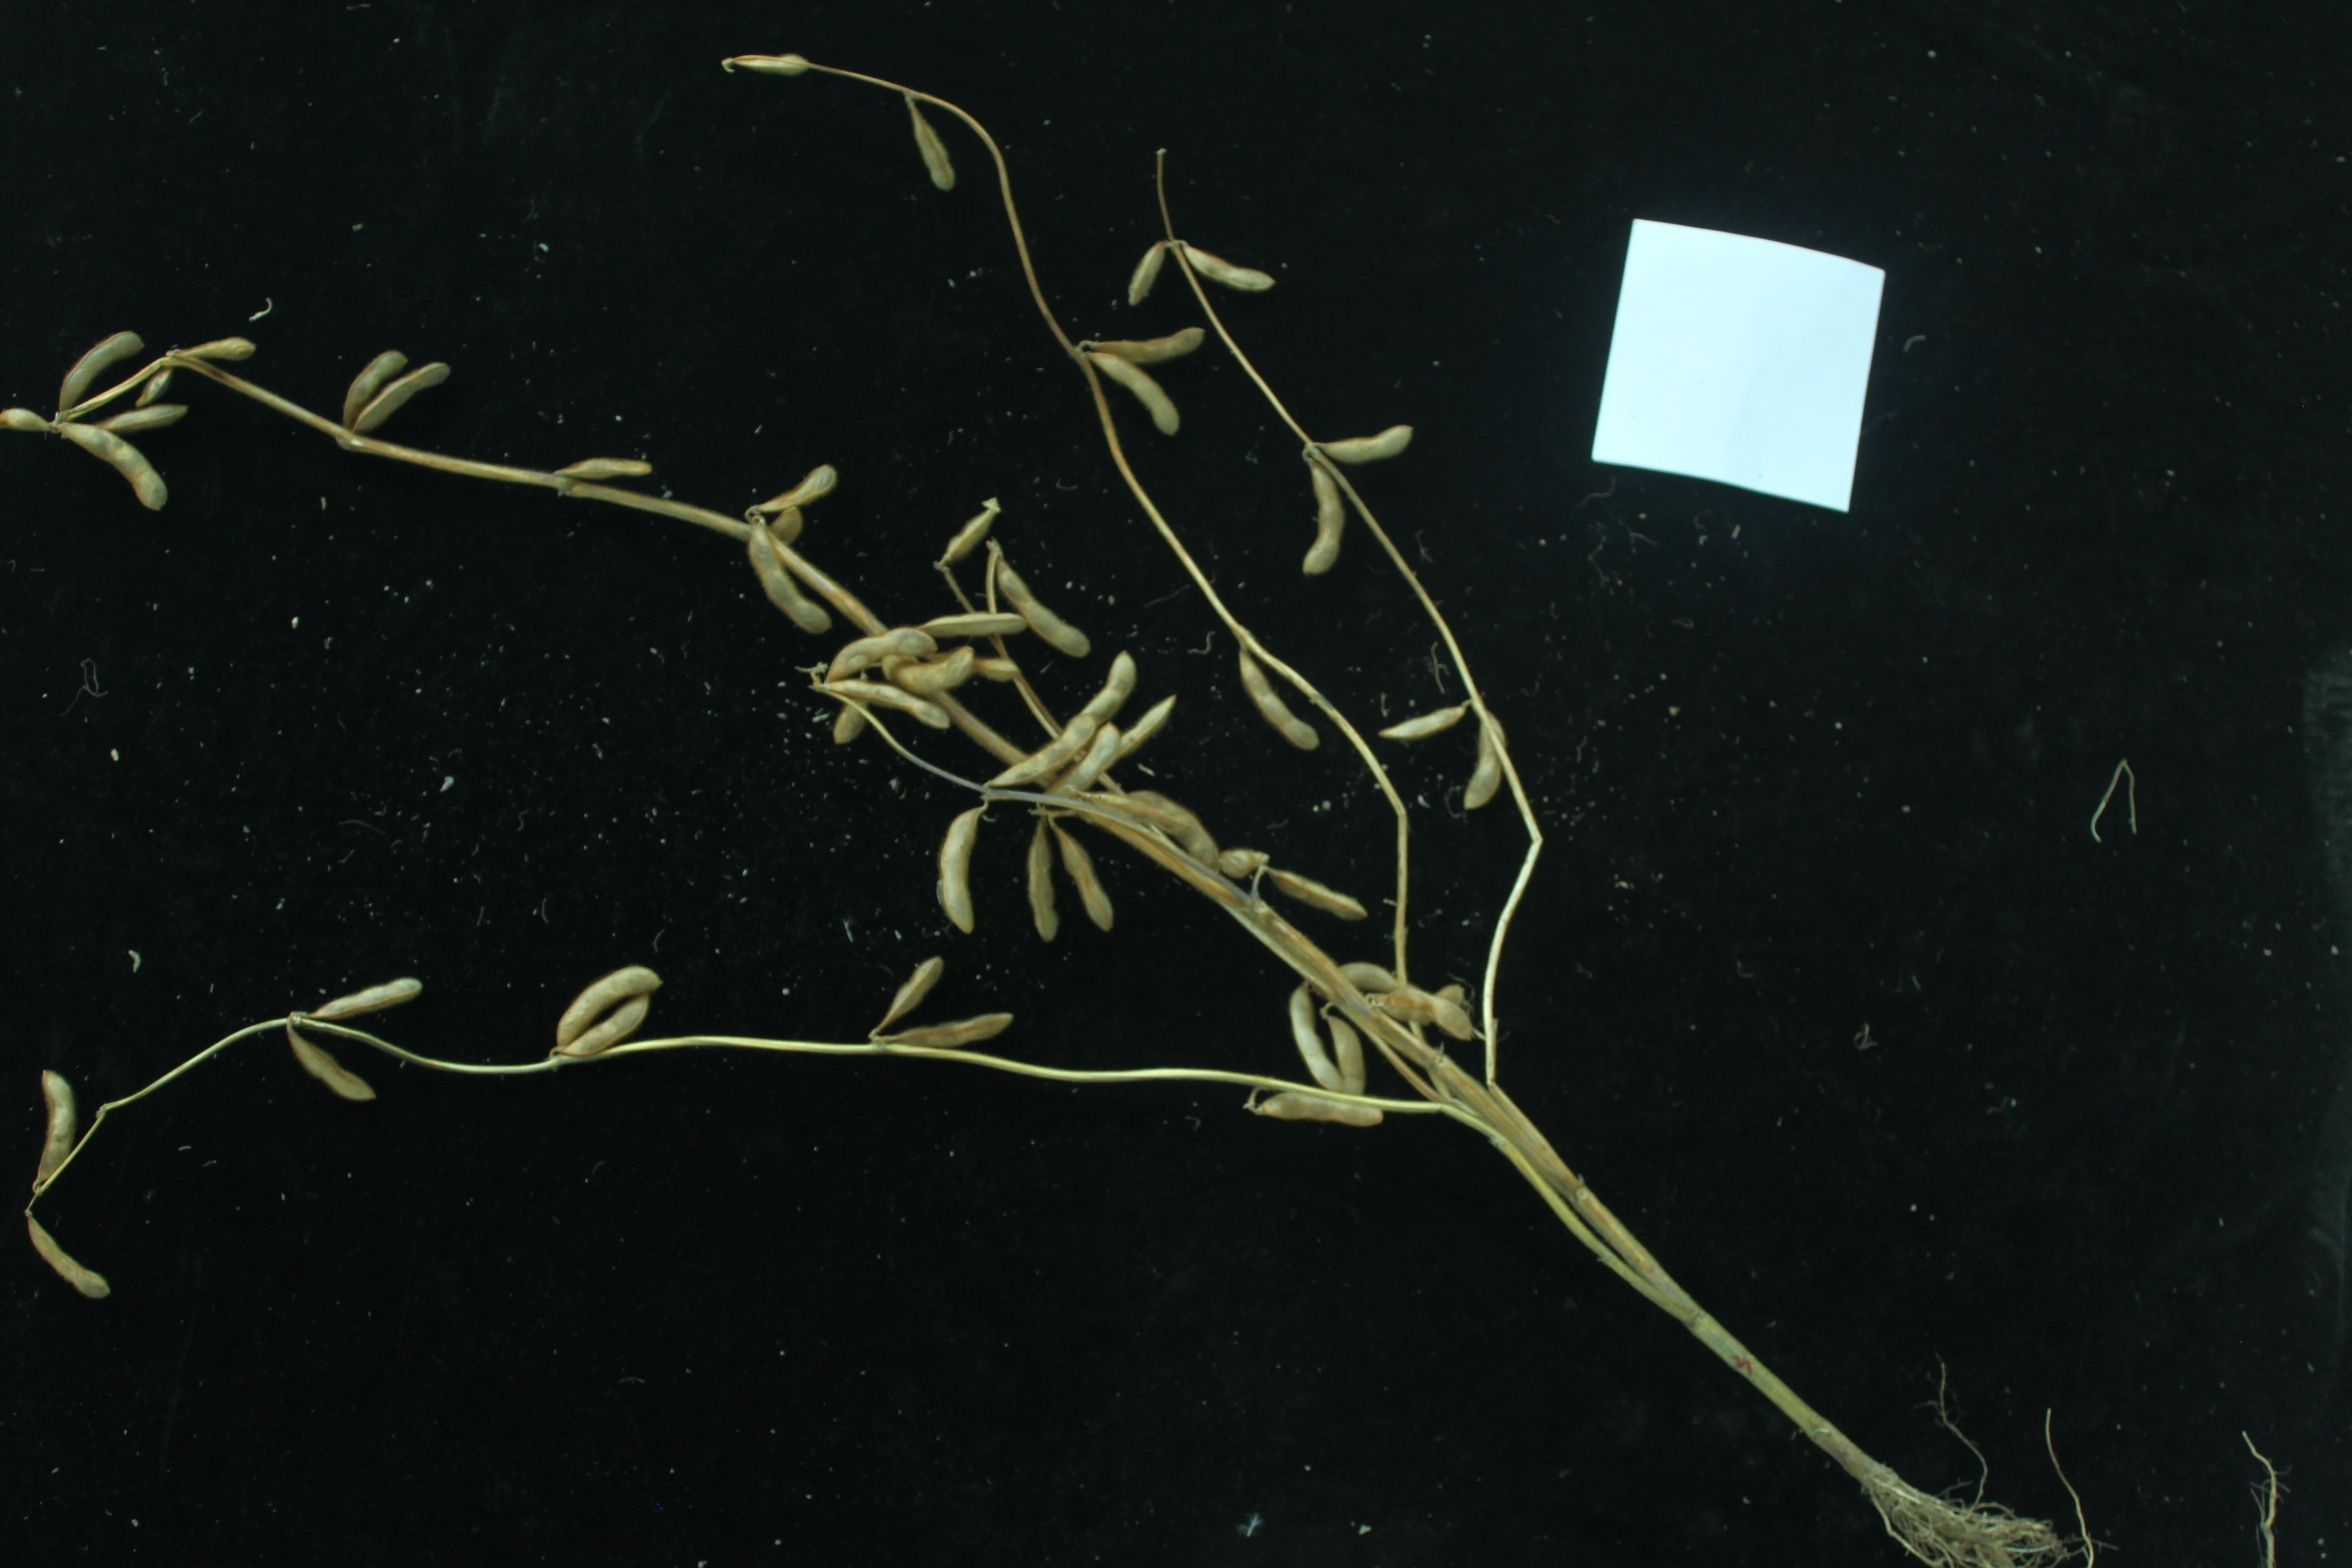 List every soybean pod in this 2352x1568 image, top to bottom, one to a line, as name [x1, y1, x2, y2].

soybean pod [721, 56, 813, 78]
soybean pod [907, 106, 954, 193]
soybean pod [1182, 242, 1274, 293]
soybean pod [1130, 243, 1162, 308]
soybean pod [1094, 330, 1204, 365]
soybean pod [59, 333, 143, 410]
soybean pod [176, 339, 255, 362]
soybean pod [342, 352, 406, 431]
soybean pod [1087, 353, 1180, 436]
soybean pod [353, 363, 450, 432]
soybean pod [132, 372, 170, 408]
soybean pod [103, 407, 185, 432]
soybean pod [0, 410, 54, 433]
soybean pod [55, 422, 165, 512]
soybean pod [1319, 425, 1412, 465]
soybean pod [557, 459, 651, 481]
soybean pod [1302, 463, 1341, 575]
soybean pod [752, 468, 839, 512]
soybean pod [939, 502, 999, 563]
soybean pod [768, 510, 800, 548]
soybean pod [752, 518, 830, 633]
soybean pod [994, 546, 1089, 659]
soybean pod [921, 613, 1025, 639]
soybean pod [824, 630, 937, 683]
soybean pod [895, 648, 975, 695]
soybean pod [1240, 652, 1317, 753]
soybean pod [881, 654, 1020, 683]
soybean pod [1081, 654, 1138, 728]
soybean pod [834, 676, 869, 745]
soybean pod [822, 681, 949, 730]
soybean pod [1120, 695, 1174, 757]
soybean pod [1377, 706, 1470, 739]
soybean pod [1460, 712, 1505, 812]
soybean pod [986, 718, 1094, 788]
soybean pod [1045, 727, 1122, 802]
soybean pod [1132, 793, 1217, 865]
soybean pod [1089, 796, 1205, 859]
soybean pod [935, 803, 984, 930]
soybean pod [1026, 825, 1058, 941]
soybean pod [1055, 826, 1111, 934]
soybean pod [1213, 853, 1266, 878]
soybean pod [1268, 871, 1366, 920]
soybean pod [873, 957, 943, 1032]
soybean pod [558, 965, 661, 1046]
soybean pod [1339, 965, 1470, 1040]
soybean pod [307, 979, 424, 1022]
soybean pod [1286, 980, 1342, 1093]
soybean pod [1365, 988, 1462, 1023]
soybean pod [554, 996, 648, 1056]
soybean pod [881, 1012, 1012, 1048]
soybean pod [1330, 1017, 1365, 1099]
soybean pod [285, 1028, 372, 1099]
soybean pod [32, 1070, 74, 1190]
soybean pod [1247, 1087, 1383, 1128]
soybean pod [30, 1219, 108, 1300]